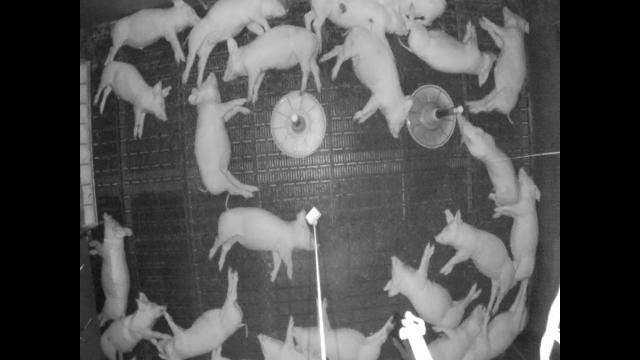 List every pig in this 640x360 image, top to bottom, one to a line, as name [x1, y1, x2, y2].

pig [181, 0, 287, 90]
pig [303, 0, 411, 54]
pig [375, 0, 447, 28]
pig [104, 1, 202, 65]
pig [398, 2, 499, 89]
pig [462, 5, 531, 125]
pig [221, 23, 325, 102]
pig [320, 24, 415, 142]
pig [93, 60, 174, 141]
pig [186, 71, 260, 200]
pig [454, 114, 522, 208]
pig [490, 166, 543, 290]
pig [207, 192, 320, 280]
pig [432, 207, 521, 317]
pig [89, 210, 135, 329]
pig [383, 241, 481, 331]
pig [156, 266, 249, 359]
pig [464, 280, 537, 359]
pig [100, 292, 174, 359]
pig [289, 298, 394, 359]
pig [391, 302, 488, 358]
pig [256, 314, 313, 359]